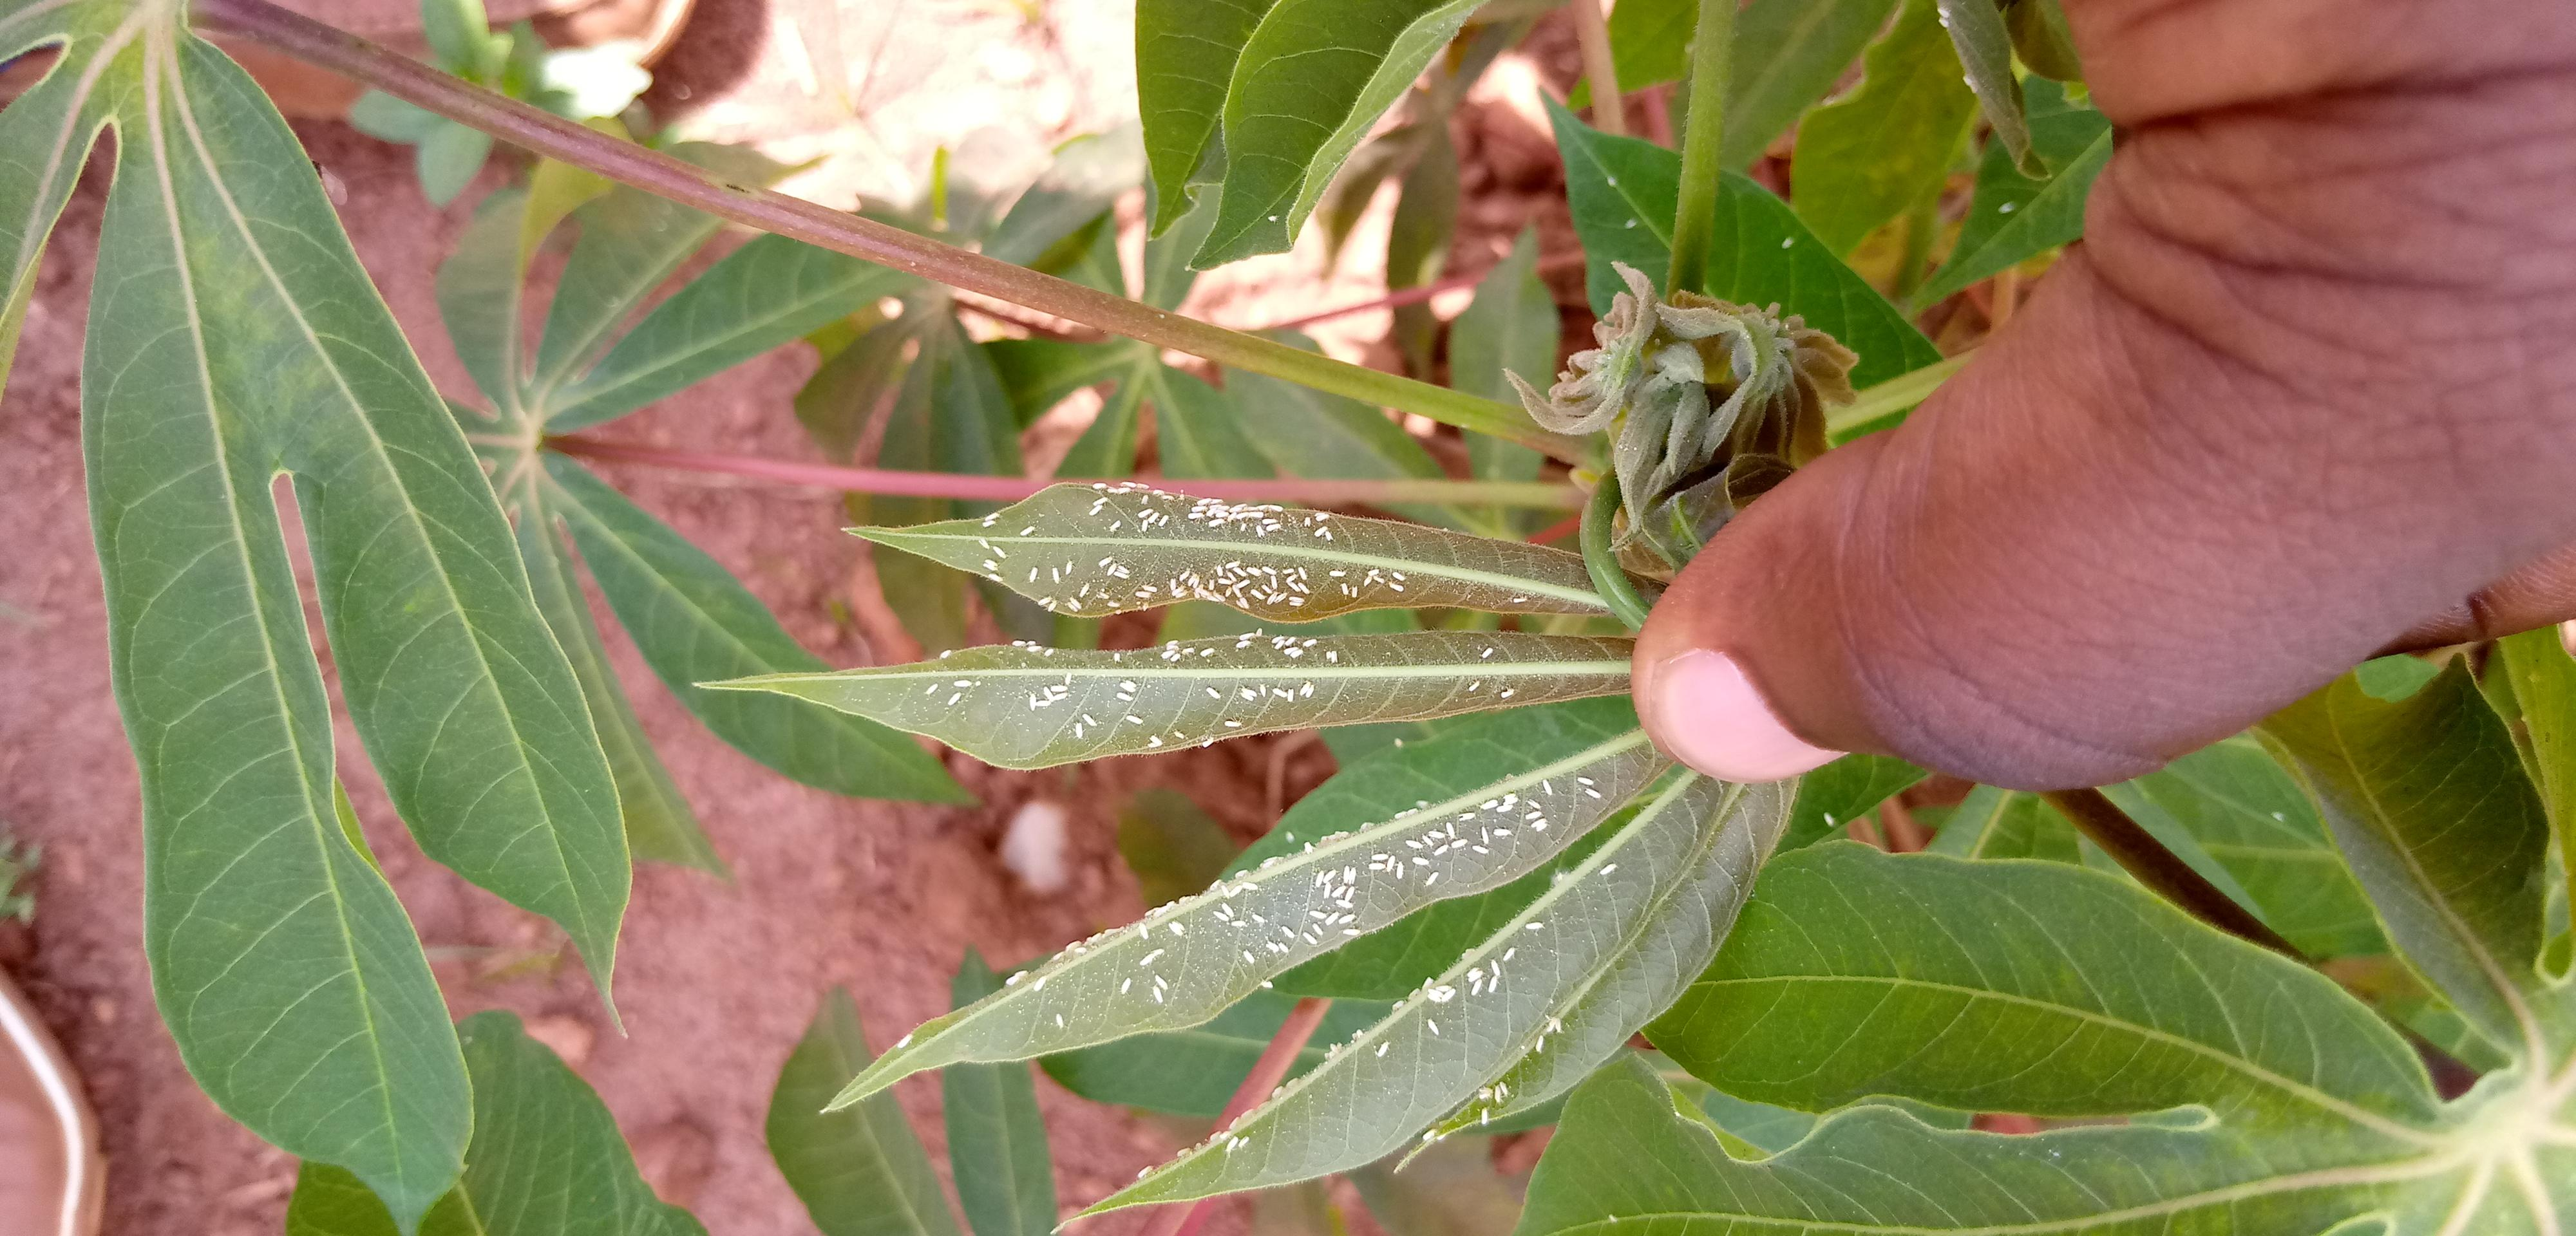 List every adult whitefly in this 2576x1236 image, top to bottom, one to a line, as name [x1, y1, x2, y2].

whitefly [1119, 480, 1137, 488]
whitefly [1091, 482, 1106, 491]
whitefly [1137, 482, 1150, 491]
whitefly [1108, 485, 1118, 494]
whitefly [1117, 486, 1131, 495]
whitefly [1152, 487, 1165, 496]
whitefly [1177, 492, 1188, 500]
whitefly [1140, 493, 1150, 506]
whitefly [1159, 494, 1175, 501]
whitefly [1092, 496, 1110, 507]
whitefly [1197, 498, 1213, 505]
whitefly [1211, 498, 1224, 504]
whitefly [1257, 503, 1269, 510]
whitefly [1269, 503, 1284, 513]
whitefly [1088, 504, 1104, 517]
whitefly [1218, 505, 1231, 510]
whitefly [1191, 505, 1208, 512]
whitefly [1137, 507, 1155, 520]
whitefly [1206, 507, 1217, 518]
whitefly [1229, 507, 1244, 513]
whitefly [1148, 510, 1160, 525]
whitefly [983, 510, 1001, 522]
whitefly [1236, 510, 1249, 521]
whitefly [1249, 510, 1264, 520]
whitefly [1187, 511, 1205, 520]
whitefly [1215, 511, 1230, 518]
whitefly [1227, 511, 1238, 521]
whitefly [1315, 513, 1331, 523]
whitefly [1157, 514, 1170, 528]
whitefly [1303, 514, 1312, 530]
whitefly [1261, 517, 1280, 524]
whitefly [1108, 518, 1122, 535]
whitefly [1207, 518, 1228, 530]
whitefly [1140, 518, 1149, 534]
whitefly [980, 520, 998, 529]
whitefly [1239, 522, 1247, 534]
whitefly [1266, 523, 1282, 532]
whitefly [1255, 523, 1266, 539]
whitefly [1018, 524, 1037, 538]
whitefly [1312, 525, 1329, 539]
whitefly [1324, 530, 1336, 543]
whitefly [978, 536, 990, 550]
whitefly [992, 544, 1010, 561]
whitefly [1097, 554, 1114, 568]
whitefly [1065, 556, 1075, 576]
whitefly [983, 558, 1000, 568]
whitefly [1225, 559, 1240, 570]
whitefly [1106, 562, 1119, 576]
whitefly [981, 563, 999, 572]
whitefly [1026, 563, 1039, 585]
whitefly [1215, 563, 1224, 577]
whitefly [1050, 565, 1062, 585]
whitefly [1115, 565, 1132, 574]
whitefly [1262, 565, 1278, 576]
whitefly [1297, 565, 1309, 580]
whitefly [1246, 566, 1262, 577]
whitefly [1282, 566, 1296, 574]
whitefly [1233, 566, 1247, 577]
whitefly [1367, 567, 1381, 576]
whitefly [1179, 568, 1191, 583]
whitefly [1328, 568, 1347, 579]
whitefly [1113, 570, 1130, 580]
whitefly [1391, 570, 1407, 582]
whitefly [1226, 571, 1238, 582]
whitefly [1187, 572, 1198, 587]
whitefly [987, 573, 1004, 583]
whitefly [1192, 574, 1201, 588]
whitefly [1286, 574, 1299, 584]
whitefly [1270, 575, 1280, 590]
whitefly [1363, 575, 1373, 587]
whitefly [1168, 576, 1177, 590]
whitefly [1373, 576, 1385, 585]
whitefly [1207, 577, 1216, 591]
whitefly [1217, 577, 1233, 586]
whitefly [1237, 578, 1252, 588]
whitefly [1388, 580, 1405, 594]
whitefly [1078, 581, 1091, 598]
whitefly [1139, 581, 1159, 593]
whitefly [1287, 581, 1301, 592]
whitefly [1298, 582, 1312, 595]
whitefly [1340, 582, 1350, 596]
whitefly [1232, 583, 1243, 598]
whitefly [1350, 583, 1358, 599]
whitefly [1261, 584, 1273, 594]
whitefly [1171, 585, 1185, 597]
whitefly [1224, 586, 1232, 598]
whitefly [1193, 586, 1212, 596]
whitefly [1249, 588, 1266, 601]
whitefly [1095, 589, 1110, 600]
whitefly [1134, 590, 1151, 600]
whitefly [1213, 590, 1227, 602]
whitefly [1175, 591, 1189, 599]
whitefly [1193, 591, 1201, 599]
whitefly [1265, 591, 1278, 605]
whitefly [1274, 591, 1288, 604]
whitefly [1511, 594, 1528, 604]
whitefly [1037, 595, 1053, 606]
whitefly [1068, 595, 1083, 609]
whitefly [1206, 595, 1220, 603]
whitefly [1288, 595, 1305, 603]
whitefly [1240, 596, 1250, 609]
whitefly [1046, 598, 1059, 613]
whitefly [1235, 599, 1245, 609]
whitefly [1105, 599, 1121, 608]
whitefly [1066, 601, 1079, 613]
whitefly [1289, 601, 1305, 608]
whitefly [1255, 626, 1263, 637]
whitefly [1239, 632, 1256, 641]
whitefly [1271, 634, 1285, 645]
whitefly [1285, 635, 1297, 647]
whitefly [1011, 637, 1026, 647]
whitefly [1303, 637, 1318, 649]
whitefly [1166, 639, 1180, 645]
whitefly [1235, 639, 1252, 651]
whitefly [1274, 639, 1285, 650]
whitefly [1026, 639, 1037, 646]
whitefly [1166, 644, 1180, 651]
whitefly [1025, 645, 1045, 653]
whitefly [1480, 645, 1496, 660]
whitefly [1283, 646, 1299, 656]
whitefly [939, 646, 953, 661]
whitefly [1043, 646, 1055, 659]
whitefly [1182, 646, 1197, 657]
whitefly [1199, 647, 1217, 659]
whitefly [1290, 648, 1304, 659]
whitefly [1331, 648, 1340, 664]
whitefly [1160, 649, 1176, 660]
whitefly [1325, 650, 1332, 660]
whitefly [1112, 651, 1122, 665]
whitefly [1170, 652, 1182, 663]
whitefly [1064, 671, 1073, 685]
whitefly [1466, 677, 1483, 693]
whitefly [951, 678, 973, 689]
whitefly [1125, 679, 1137, 688]
whitefly [1298, 680, 1312, 697]
whitefly [1119, 682, 1136, 694]
whitefly [1258, 682, 1267, 698]
whitefly [924, 682, 940, 697]
whitefly [1050, 684, 1068, 692]
whitefly [1305, 684, 1315, 700]
whitefly [1205, 684, 1223, 701]
whitefly [1271, 684, 1287, 699]
whitefly [1043, 685, 1054, 701]
whitefly [1240, 685, 1258, 698]
whitefly [1498, 685, 1517, 698]
whitefly [1287, 686, 1295, 704]
whitefly [946, 691, 963, 707]
whitefly [1028, 691, 1037, 712]
whitefly [1053, 691, 1068, 702]
whitefly [1115, 691, 1135, 704]
whitefly [1240, 691, 1255, 704]
whitefly [1036, 700, 1052, 707]
whitefly [1082, 711, 1099, 728]
whitefly [1124, 714, 1144, 725]
whitefly [1222, 716, 1245, 729]
whitefly [1074, 720, 1084, 740]
whitefly [1173, 729, 1187, 740]
whitefly [1149, 735, 1163, 745]
whitefly [1198, 735, 1216, 748]
whitefly [1146, 742, 1158, 750]
whitefly [1574, 775, 1595, 787]
whitefly [1541, 777, 1557, 797]
whitefly [1583, 785, 1603, 800]
whitefly [1503, 792, 1517, 801]
whitefly [1502, 796, 1519, 807]
whitefly [1525, 798, 1543, 810]
whitefly [1479, 798, 1501, 812]
whitefly [1495, 804, 1515, 814]
whitefly [1408, 807, 1419, 816]
whitefly [1524, 809, 1544, 821]
whitefly [1394, 809, 1408, 821]
whitefly [1821, 809, 1840, 830]
whitefly [1457, 811, 1477, 824]
whitefly [1529, 816, 1548, 830]
whitefly [1444, 820, 1457, 839]
whitefly [1536, 822, 1548, 834]
whitefly [1479, 825, 1492, 845]
whitefly [1492, 827, 1513, 837]
whitefly [1428, 829, 1446, 840]
whitefly [1421, 834, 1436, 847]
whitefly [1403, 837, 1424, 850]
whitefly [1450, 837, 1469, 850]
whitefly [1303, 839, 1314, 856]
whitefly [1434, 843, 1450, 858]
whitefly [1470, 843, 1491, 856]
whitefly [1369, 852, 1390, 861]
whitefly [1386, 854, 1397, 872]
whitefly [1410, 855, 1430, 867]
whitefly [1262, 859, 1276, 869]
whitefly [1396, 859, 1406, 881]
whitefly [1599, 861, 1619, 879]
whitefly [1367, 862, 1386, 871]
whitefly [1343, 863, 1350, 884]
whitefly [1349, 865, 1357, 885]
whitefly [1235, 868, 1249, 881]
whitefly [1314, 868, 1324, 888]
whitefly [1323, 868, 1337, 884]
whitefly [1425, 870, 1441, 888]
whitefly [1209, 878, 1223, 893]
whitefly [1322, 880, 1332, 900]
whitefly [1242, 881, 1260, 891]
whitefly [1331, 883, 1347, 899]
whitefly [1220, 884, 1230, 900]
whitefly [1230, 884, 1243, 898]
whitefly [1345, 885, 1356, 901]
whitefly [1334, 899, 1354, 910]
whitefly [1220, 901, 1236, 918]
whitefly [1154, 904, 1168, 919]
whitefly [1307, 909, 1327, 920]
whitefly [1324, 910, 1340, 926]
whitefly [1212, 910, 1230, 922]
whitefly [1338, 912, 1356, 926]
whitefly [1250, 912, 1267, 924]
whitefly [1230, 919, 1247, 928]
whitefly [1172, 920, 1186, 932]
whitefly [1524, 920, 1545, 932]
whitefly [1138, 921, 1151, 941]
whitefly [1311, 921, 1325, 936]
whitefly [1168, 922, 1184, 937]
whitefly [1280, 925, 1297, 939]
whitefly [1341, 927, 1361, 937]
whitefly [1104, 928, 1122, 939]
whitefly [1301, 930, 1321, 946]
whitefly [1092, 932, 1103, 943]
whitefly [1066, 939, 1083, 951]
whitefly [1263, 939, 1280, 953]
whitefly [1278, 941, 1292, 954]
whitefly [1502, 946, 1517, 961]
whitefly [1072, 947, 1088, 955]
whitefly [1242, 948, 1256, 964]
whitefly [1052, 950, 1065, 961]
whitefly [1490, 957, 1503, 976]
whitefly [1466, 967, 1477, 977]
whitefly [1014, 968, 1031, 977]
whitefly [1468, 969, 1484, 984]
whitefly [1154, 973, 1171, 991]
whitefly [1005, 974, 1019, 988]
whitefly [1032, 974, 1048, 993]
whitefly [1119, 975, 1133, 997]
whitefly [1421, 975, 1435, 989]
whitefly [1487, 975, 1499, 994]
whitefly [1259, 978, 1276, 990]
whitefly [1471, 978, 1483, 997]
whitefly [1434, 982, 1452, 992]
whitefly [1152, 984, 1165, 1006]
whitefly [1407, 987, 1420, 1001]
whitefly [1428, 988, 1444, 997]
whitefly [1443, 988, 1456, 1002]
whitefly [1426, 993, 1442, 1003]
whitefly [1392, 998, 1406, 1012]
whitefly [1055, 1012, 1067, 1030]
whitefly [1546, 1015, 1557, 1033]
whitefly [1555, 1015, 1562, 1033]
whitefly [1426, 1017, 1441, 1036]
whitefly [1355, 1027, 1365, 1039]
whitefly [896, 1033, 914, 1051]
whitefly [1534, 1033, 1545, 1053]
whitefly [1375, 1039, 1392, 1059]
whitefly [1329, 1042, 1339, 1054]
whitefly [1499, 1080, 1512, 1096]
whitefly [1274, 1083, 1284, 1094]
whitefly [1493, 1083, 1504, 1103]
whitefly [1478, 1085, 1494, 1094]
whitefly [1477, 1092, 1493, 1101]
whitefly [1257, 1100, 1271, 1111]
whitefly [1479, 1105, 1491, 1126]
whitefly [1241, 1107, 1256, 1121]
whitefly [1228, 1115, 1240, 1130]
whitefly [1421, 1126, 1438, 1141]
whitefly [1210, 1130, 1222, 1142]
whitefly [1220, 1130, 1230, 1139]
whitefly [1437, 1132, 1448, 1142]
whitefly [1225, 1134, 1240, 1155]
whitefly [1238, 1134, 1250, 1148]
whitefly [1193, 1141, 1204, 1152]
whitefly [1176, 1146, 1191, 1157]
whitefly [1137, 1163, 1155, 1179]